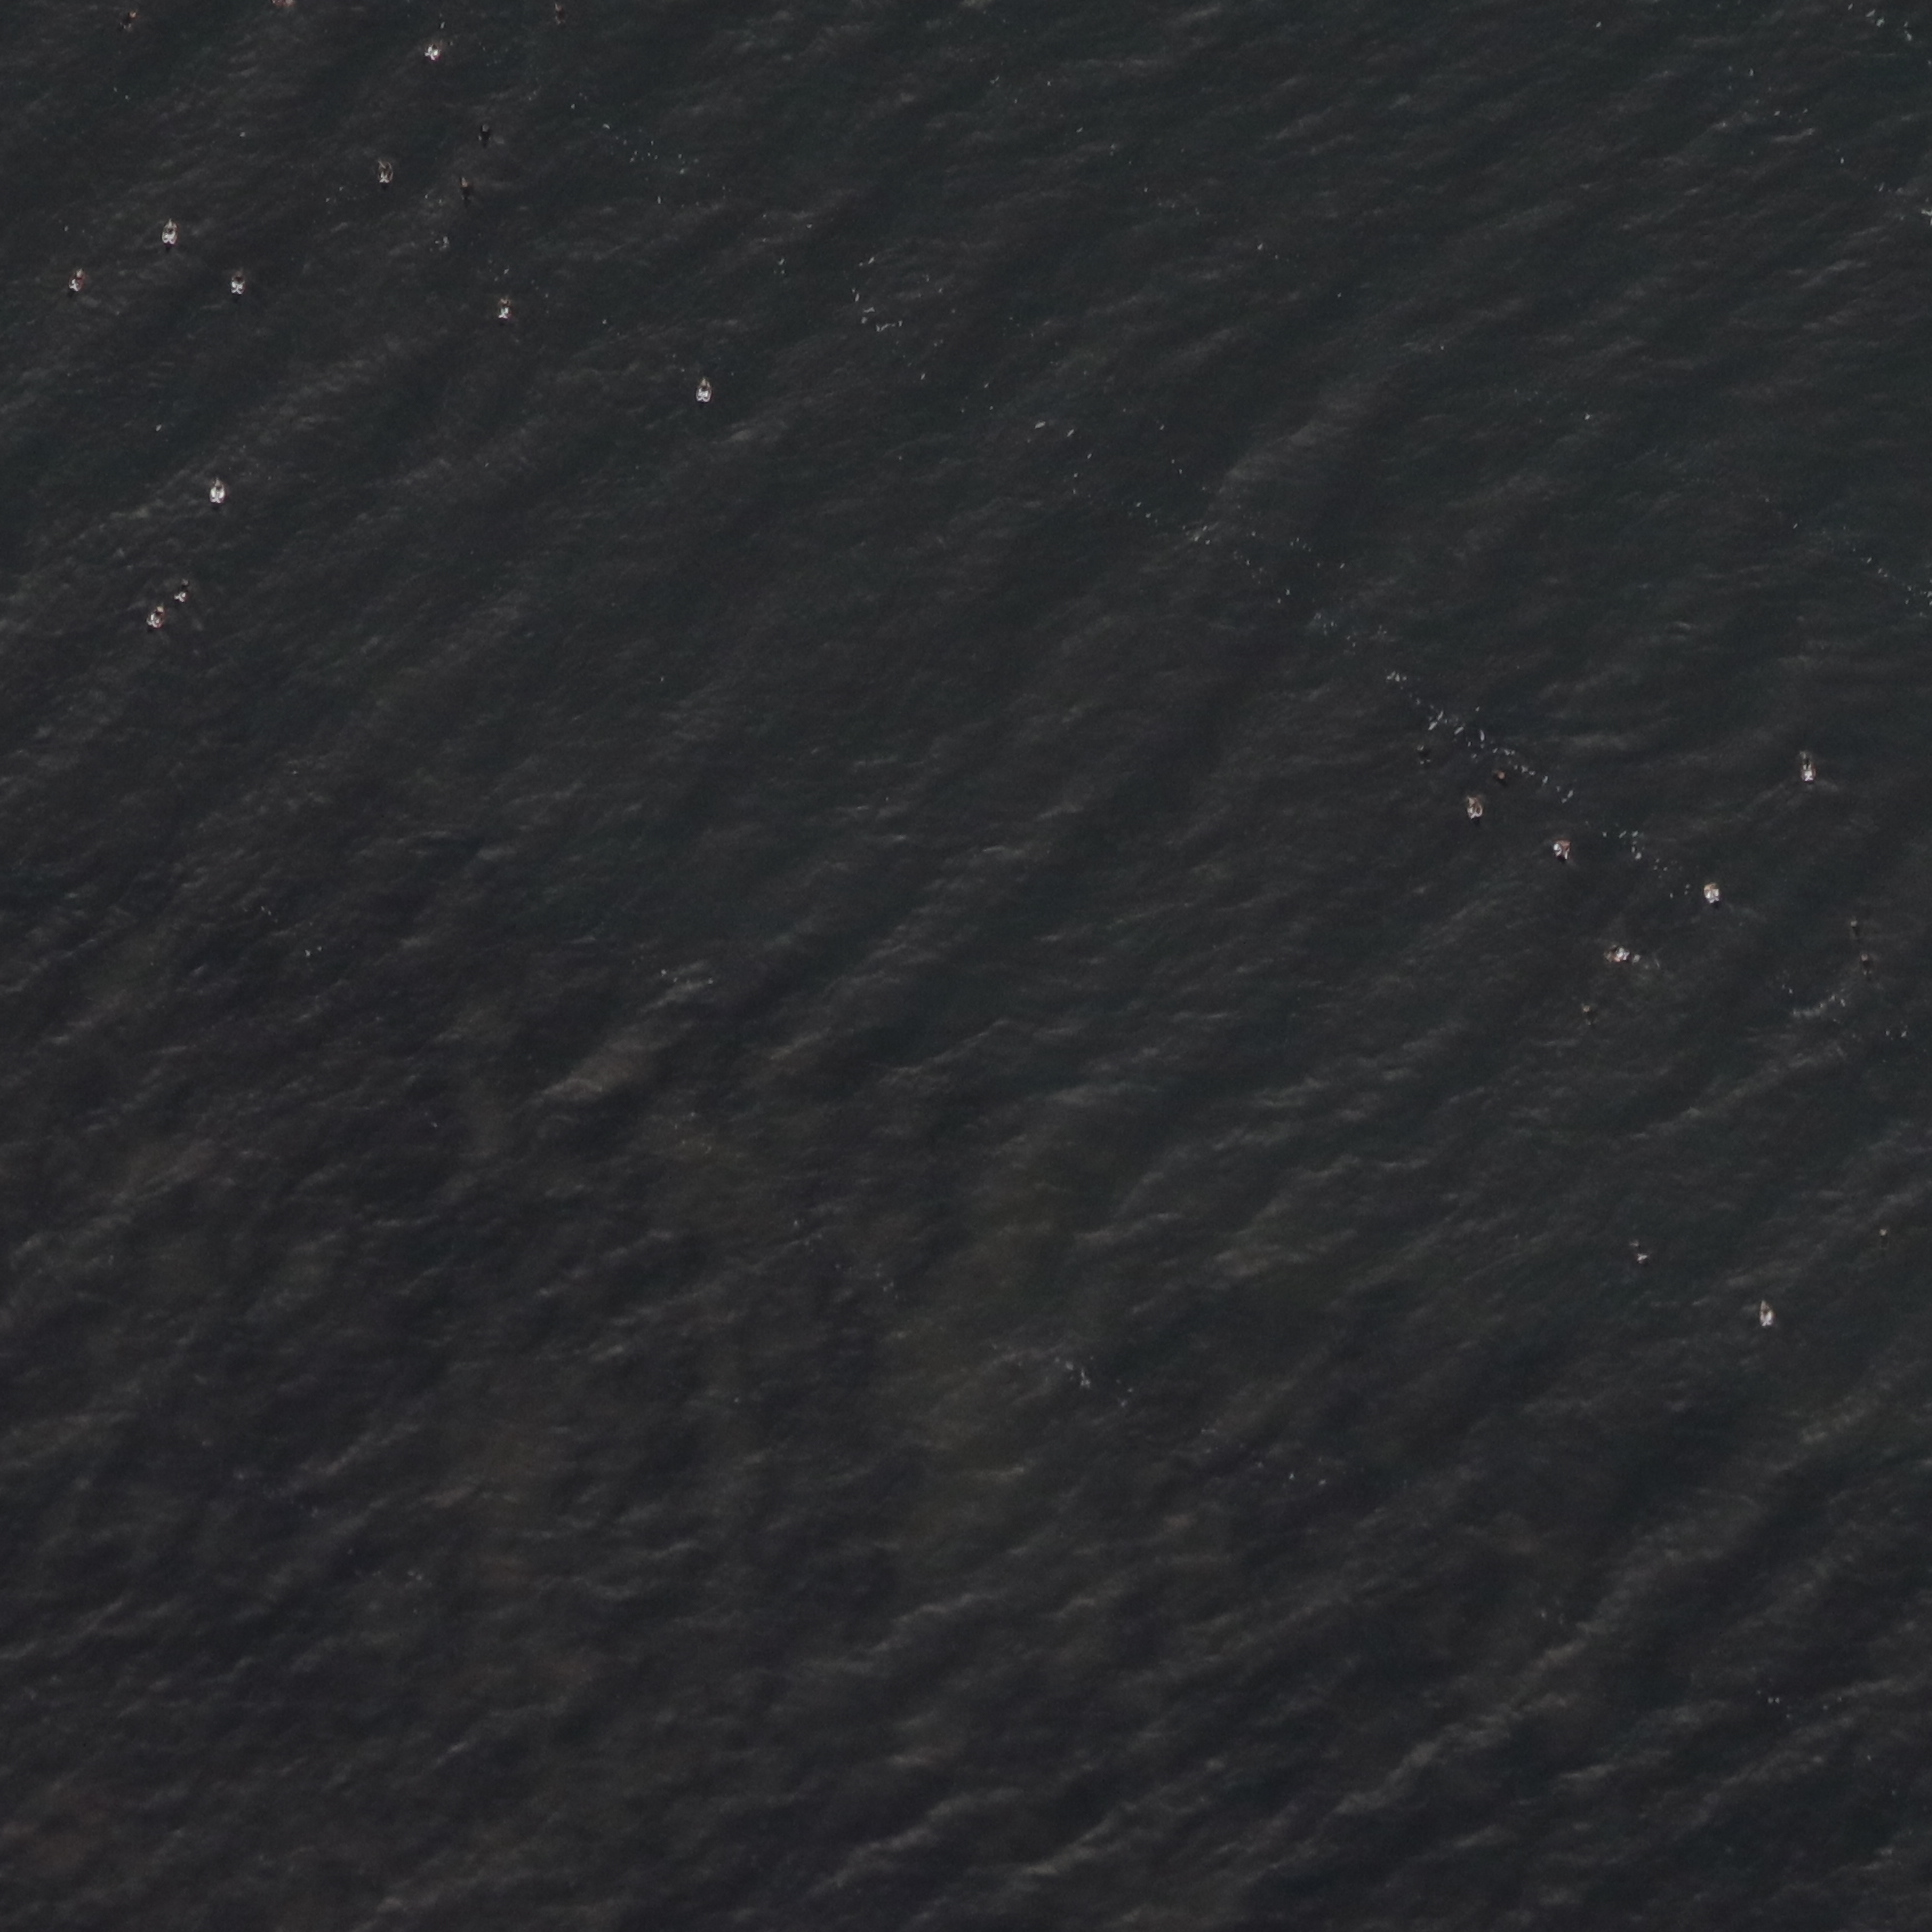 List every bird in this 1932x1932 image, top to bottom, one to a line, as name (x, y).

other bird (561, 15)
other bird (126, 21)
other bird (434, 57)
other bird (484, 134)
other bird (385, 175)
other bird (463, 190)
other bird (166, 235)
other bird (77, 282)
other bird (242, 289)
other bird (504, 309)
other bird (708, 394)
other bird (215, 493)
other bird (183, 597)
other bird (154, 618)
other bird (1422, 754)
other bird (1809, 773)
other bird (1500, 776)
other bird (1475, 809)
other bird (1560, 850)
other bird (1710, 894)
other bird (1854, 928)
other bird (1614, 951)
other bird (1867, 964)
other bird (1585, 1014)
other bird (1885, 1241)
other bird (1635, 1249)
other bird (1765, 1320)